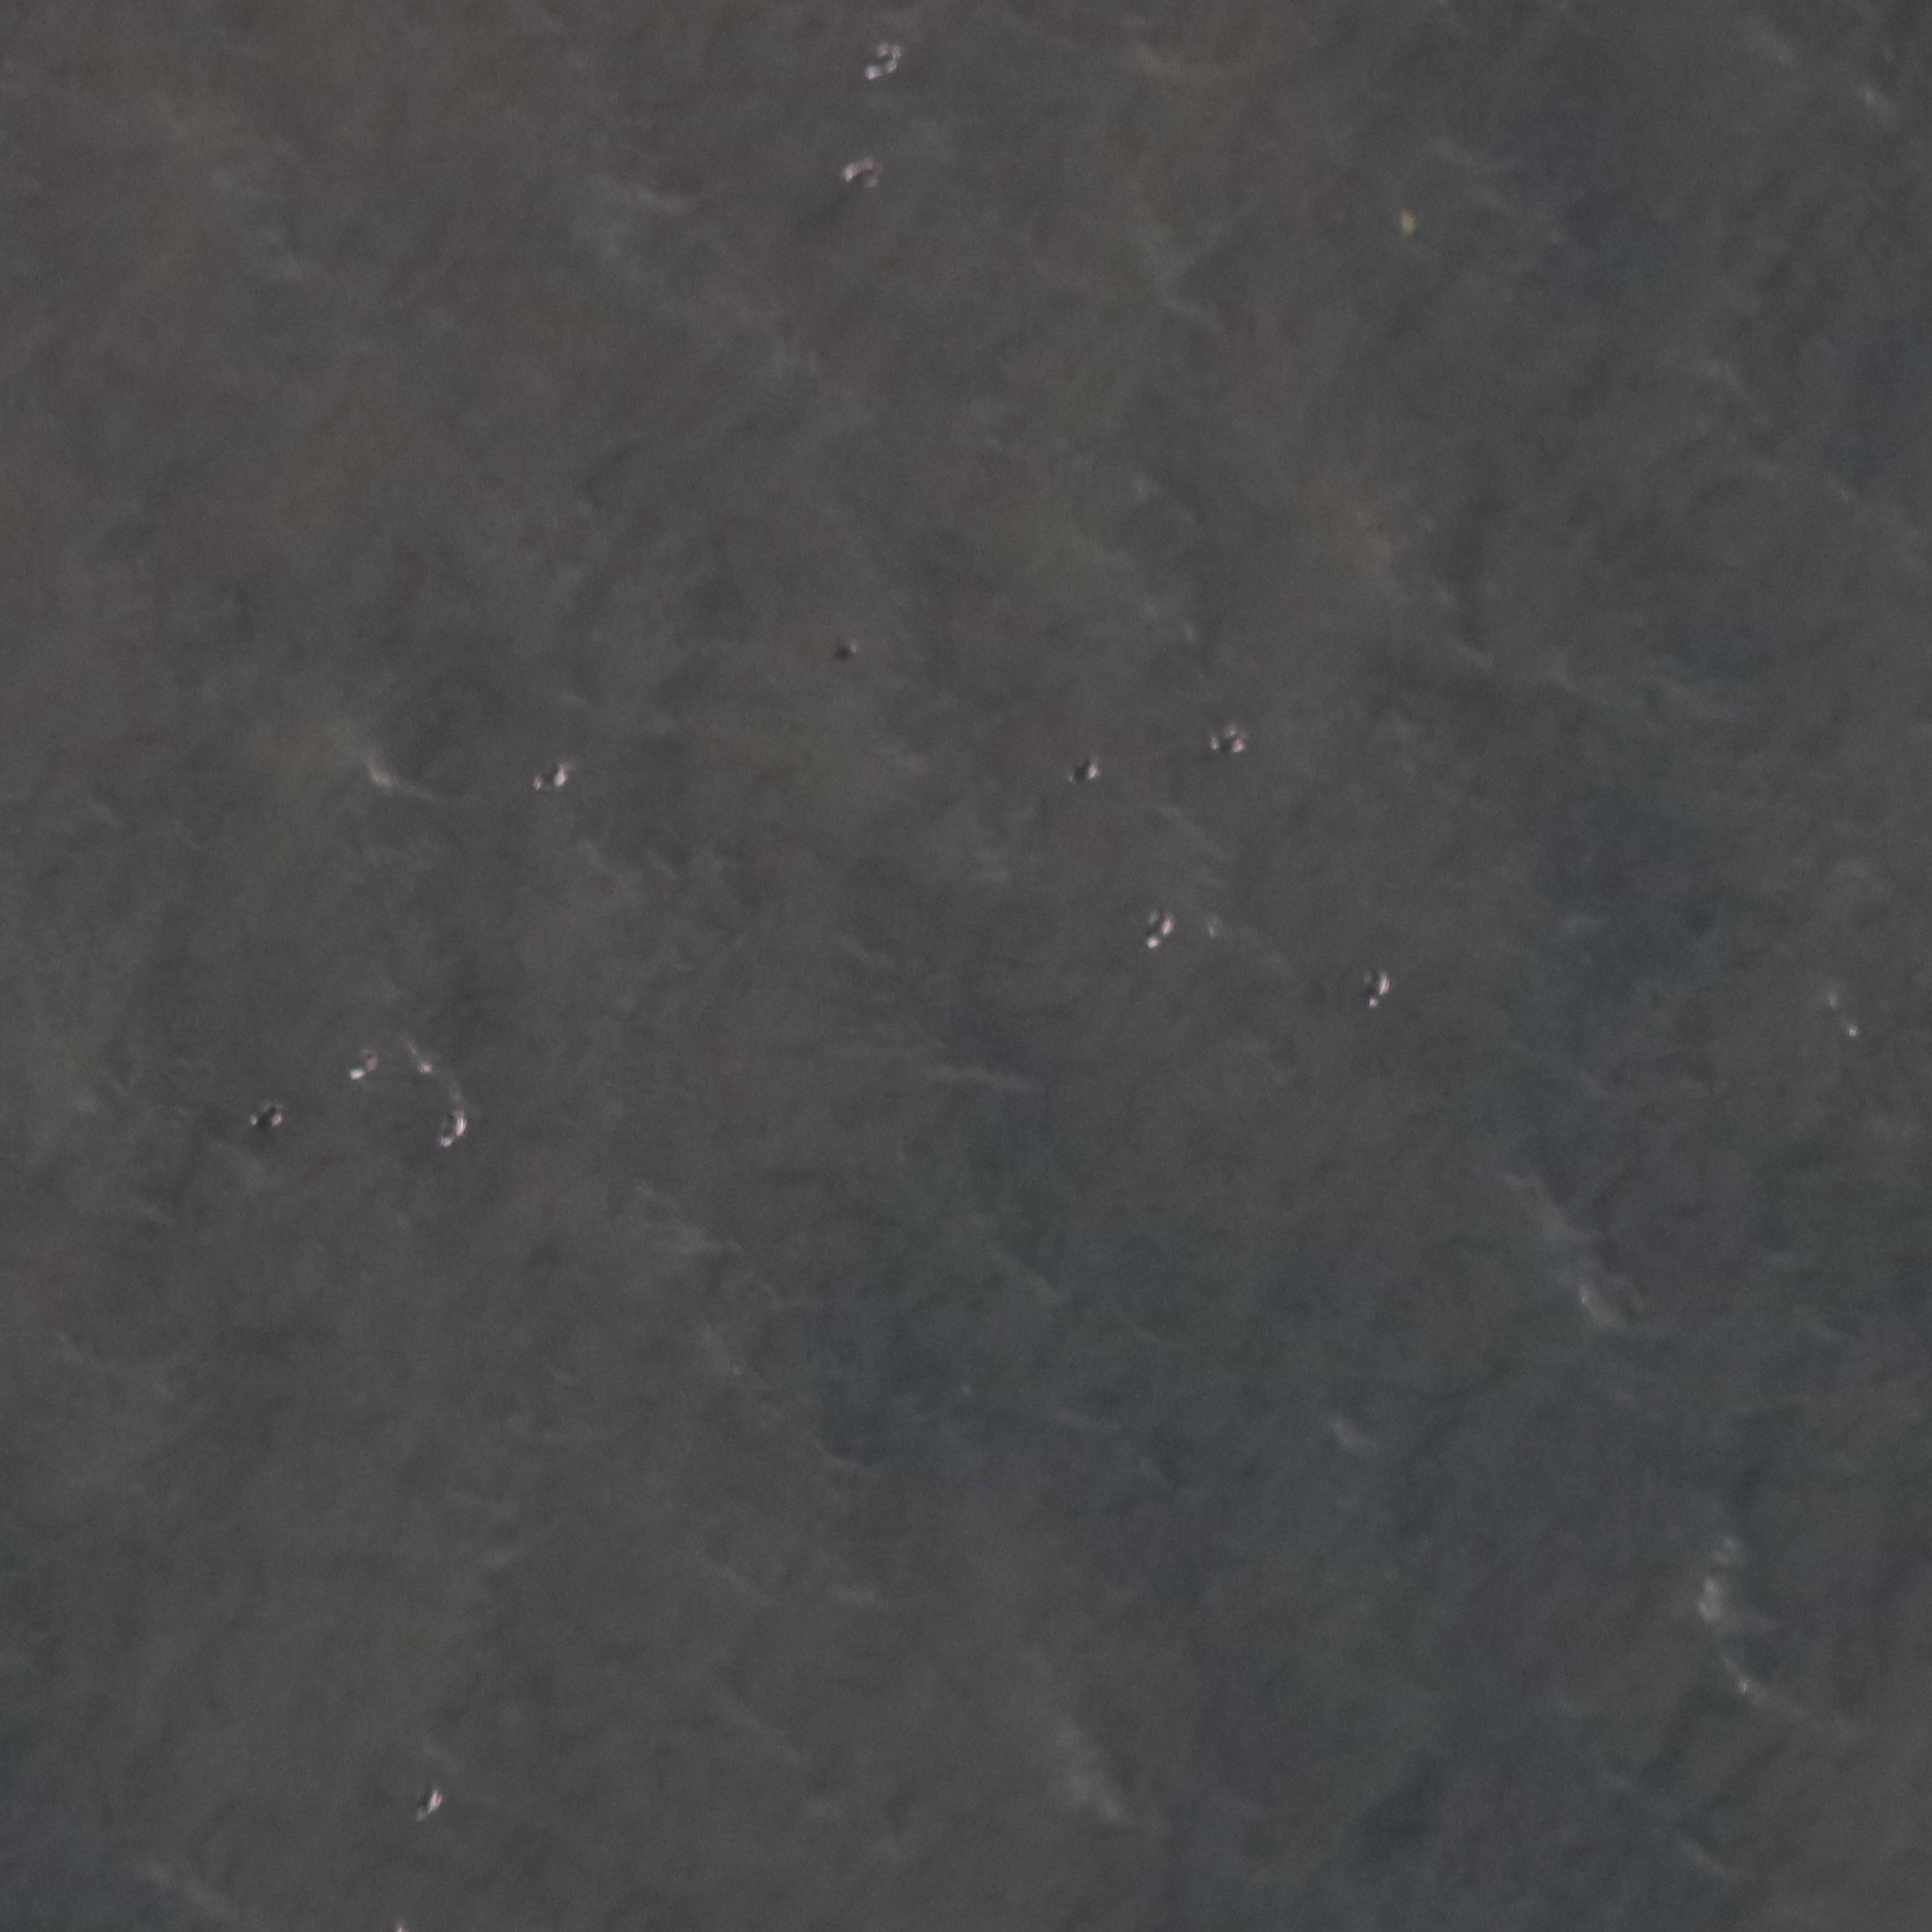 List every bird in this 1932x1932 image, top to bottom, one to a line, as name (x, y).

brant (883, 63)
brant (862, 171)
other bird (848, 653)
brant (1227, 739)
brant (1087, 773)
brant (552, 776)
brant (1160, 931)
brant (1375, 986)
brant (356, 1059)
brant (259, 1113)
brant (452, 1127)
brant (427, 1803)